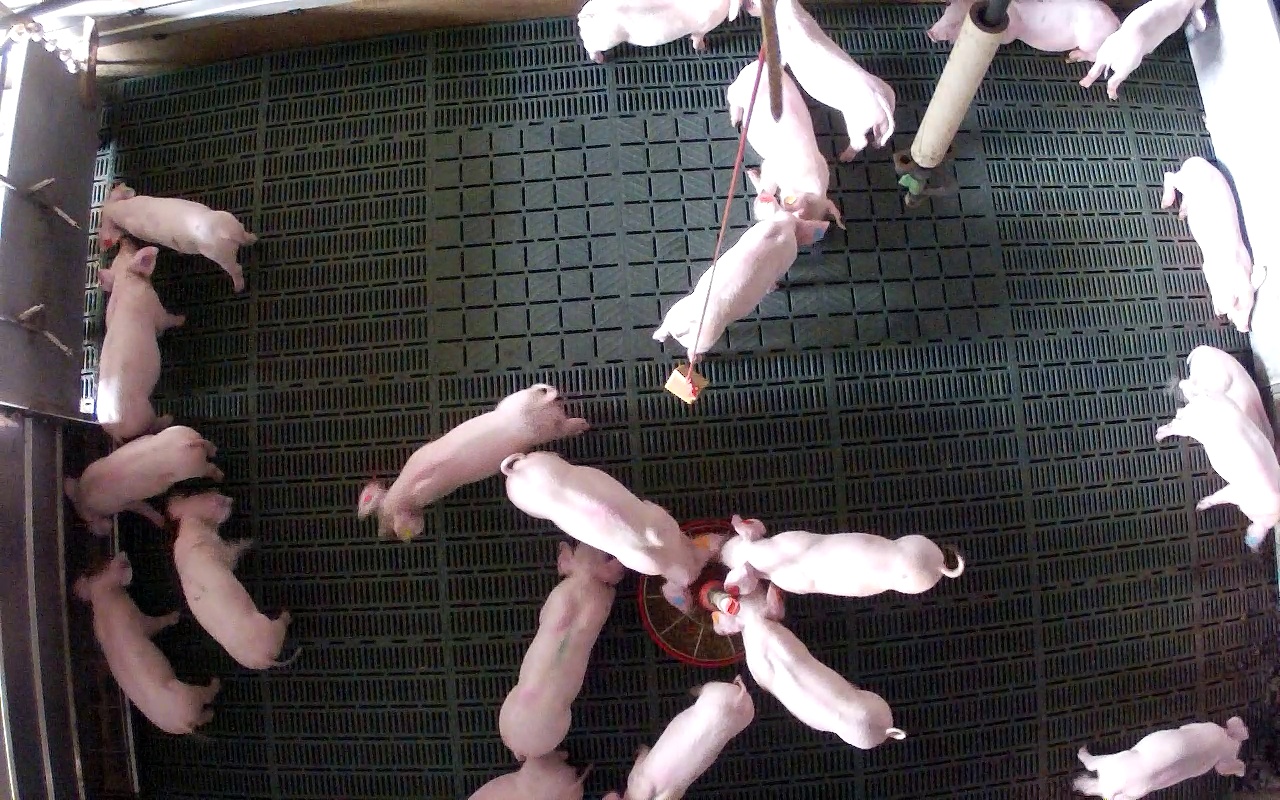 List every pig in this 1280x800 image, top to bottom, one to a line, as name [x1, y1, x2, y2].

pig [1081, 0, 1210, 101]
pig [746, 1, 898, 162]
pig [579, 2, 740, 65]
pig [925, 2, 1122, 65]
pig [729, 61, 848, 229]
pig [1161, 156, 1267, 334]
pig [98, 184, 258, 290]
pig [655, 190, 829, 361]
pig [97, 237, 184, 444]
pig [1179, 344, 1277, 447]
pig [358, 384, 587, 548]
pig [1157, 391, 1279, 549]
pig [65, 427, 225, 541]
pig [501, 452, 723, 612]
pig [169, 490, 299, 673]
pig [719, 515, 966, 597]
pig [499, 543, 625, 761]
pig [75, 554, 219, 737]
pig [714, 580, 906, 751]
pig [601, 677, 754, 799]
pig [1073, 715, 1249, 799]
pig [471, 751, 594, 799]